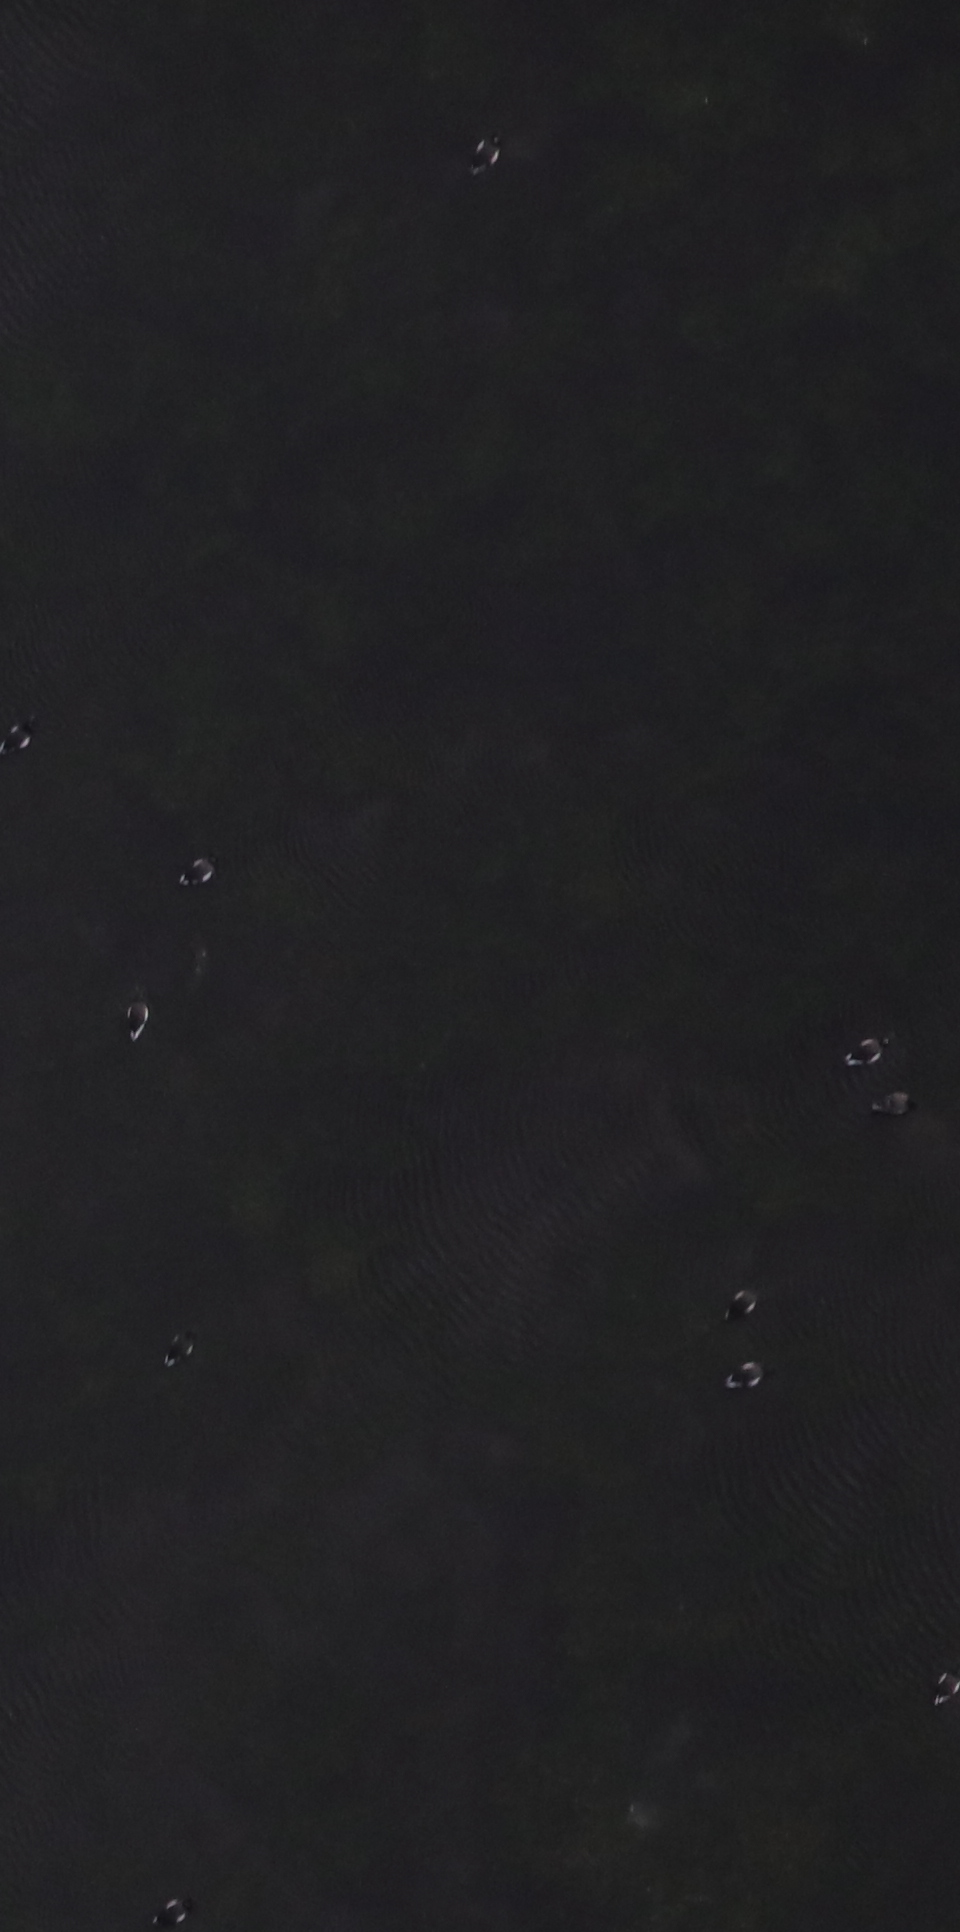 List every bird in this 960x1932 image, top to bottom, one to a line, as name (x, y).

brant (485, 155)
brant (15, 737)
brant (199, 872)
brant (135, 1020)
brant (874, 1051)
brant (899, 1105)
brant (741, 1307)
brant (180, 1349)
brant (746, 1374)
brant (949, 1689)
brant (172, 1913)